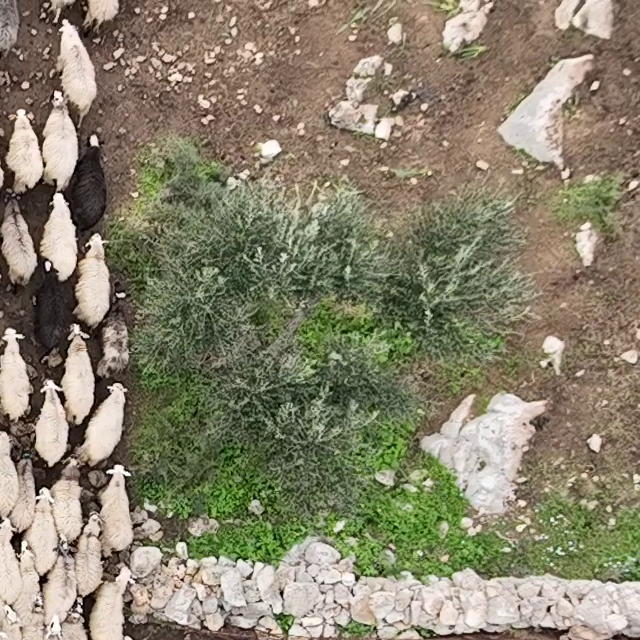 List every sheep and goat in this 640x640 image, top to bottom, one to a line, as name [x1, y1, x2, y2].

sheep [0, 0, 18, 50]
sheep [79, 0, 119, 27]
sheep [37, 1, 74, 18]
sheep [54, 18, 98, 127]
sheep [41, 89, 80, 192]
sheep [8, 109, 43, 197]
sheep [0, 114, 5, 201]
sheep [67, 136, 105, 231]
sheep [0, 195, 39, 286]
sheep [40, 195, 79, 282]
sheep [71, 232, 109, 325]
sheep [33, 259, 62, 348]
sheep [96, 278, 130, 379]
sheep [65, 322, 96, 423]
sheep [0, 327, 30, 420]
sheep [34, 379, 67, 466]
sheep [81, 383, 128, 468]
sheep [0, 432, 18, 520]
sheep [10, 452, 34, 534]
sheep [51, 456, 82, 550]
sheep [101, 466, 133, 558]
sheep [23, 485, 60, 577]
sheep [75, 514, 103, 596]
sheep [0, 519, 20, 603]
sheep [39, 534, 78, 625]
sheep [17, 541, 38, 607]
sheep [0, 555, 7, 624]
sheep [89, 567, 133, 639]
sheep [21, 592, 44, 639]
sheep [59, 592, 91, 639]
sheep [0, 605, 22, 639]
sheep [44, 613, 62, 639]